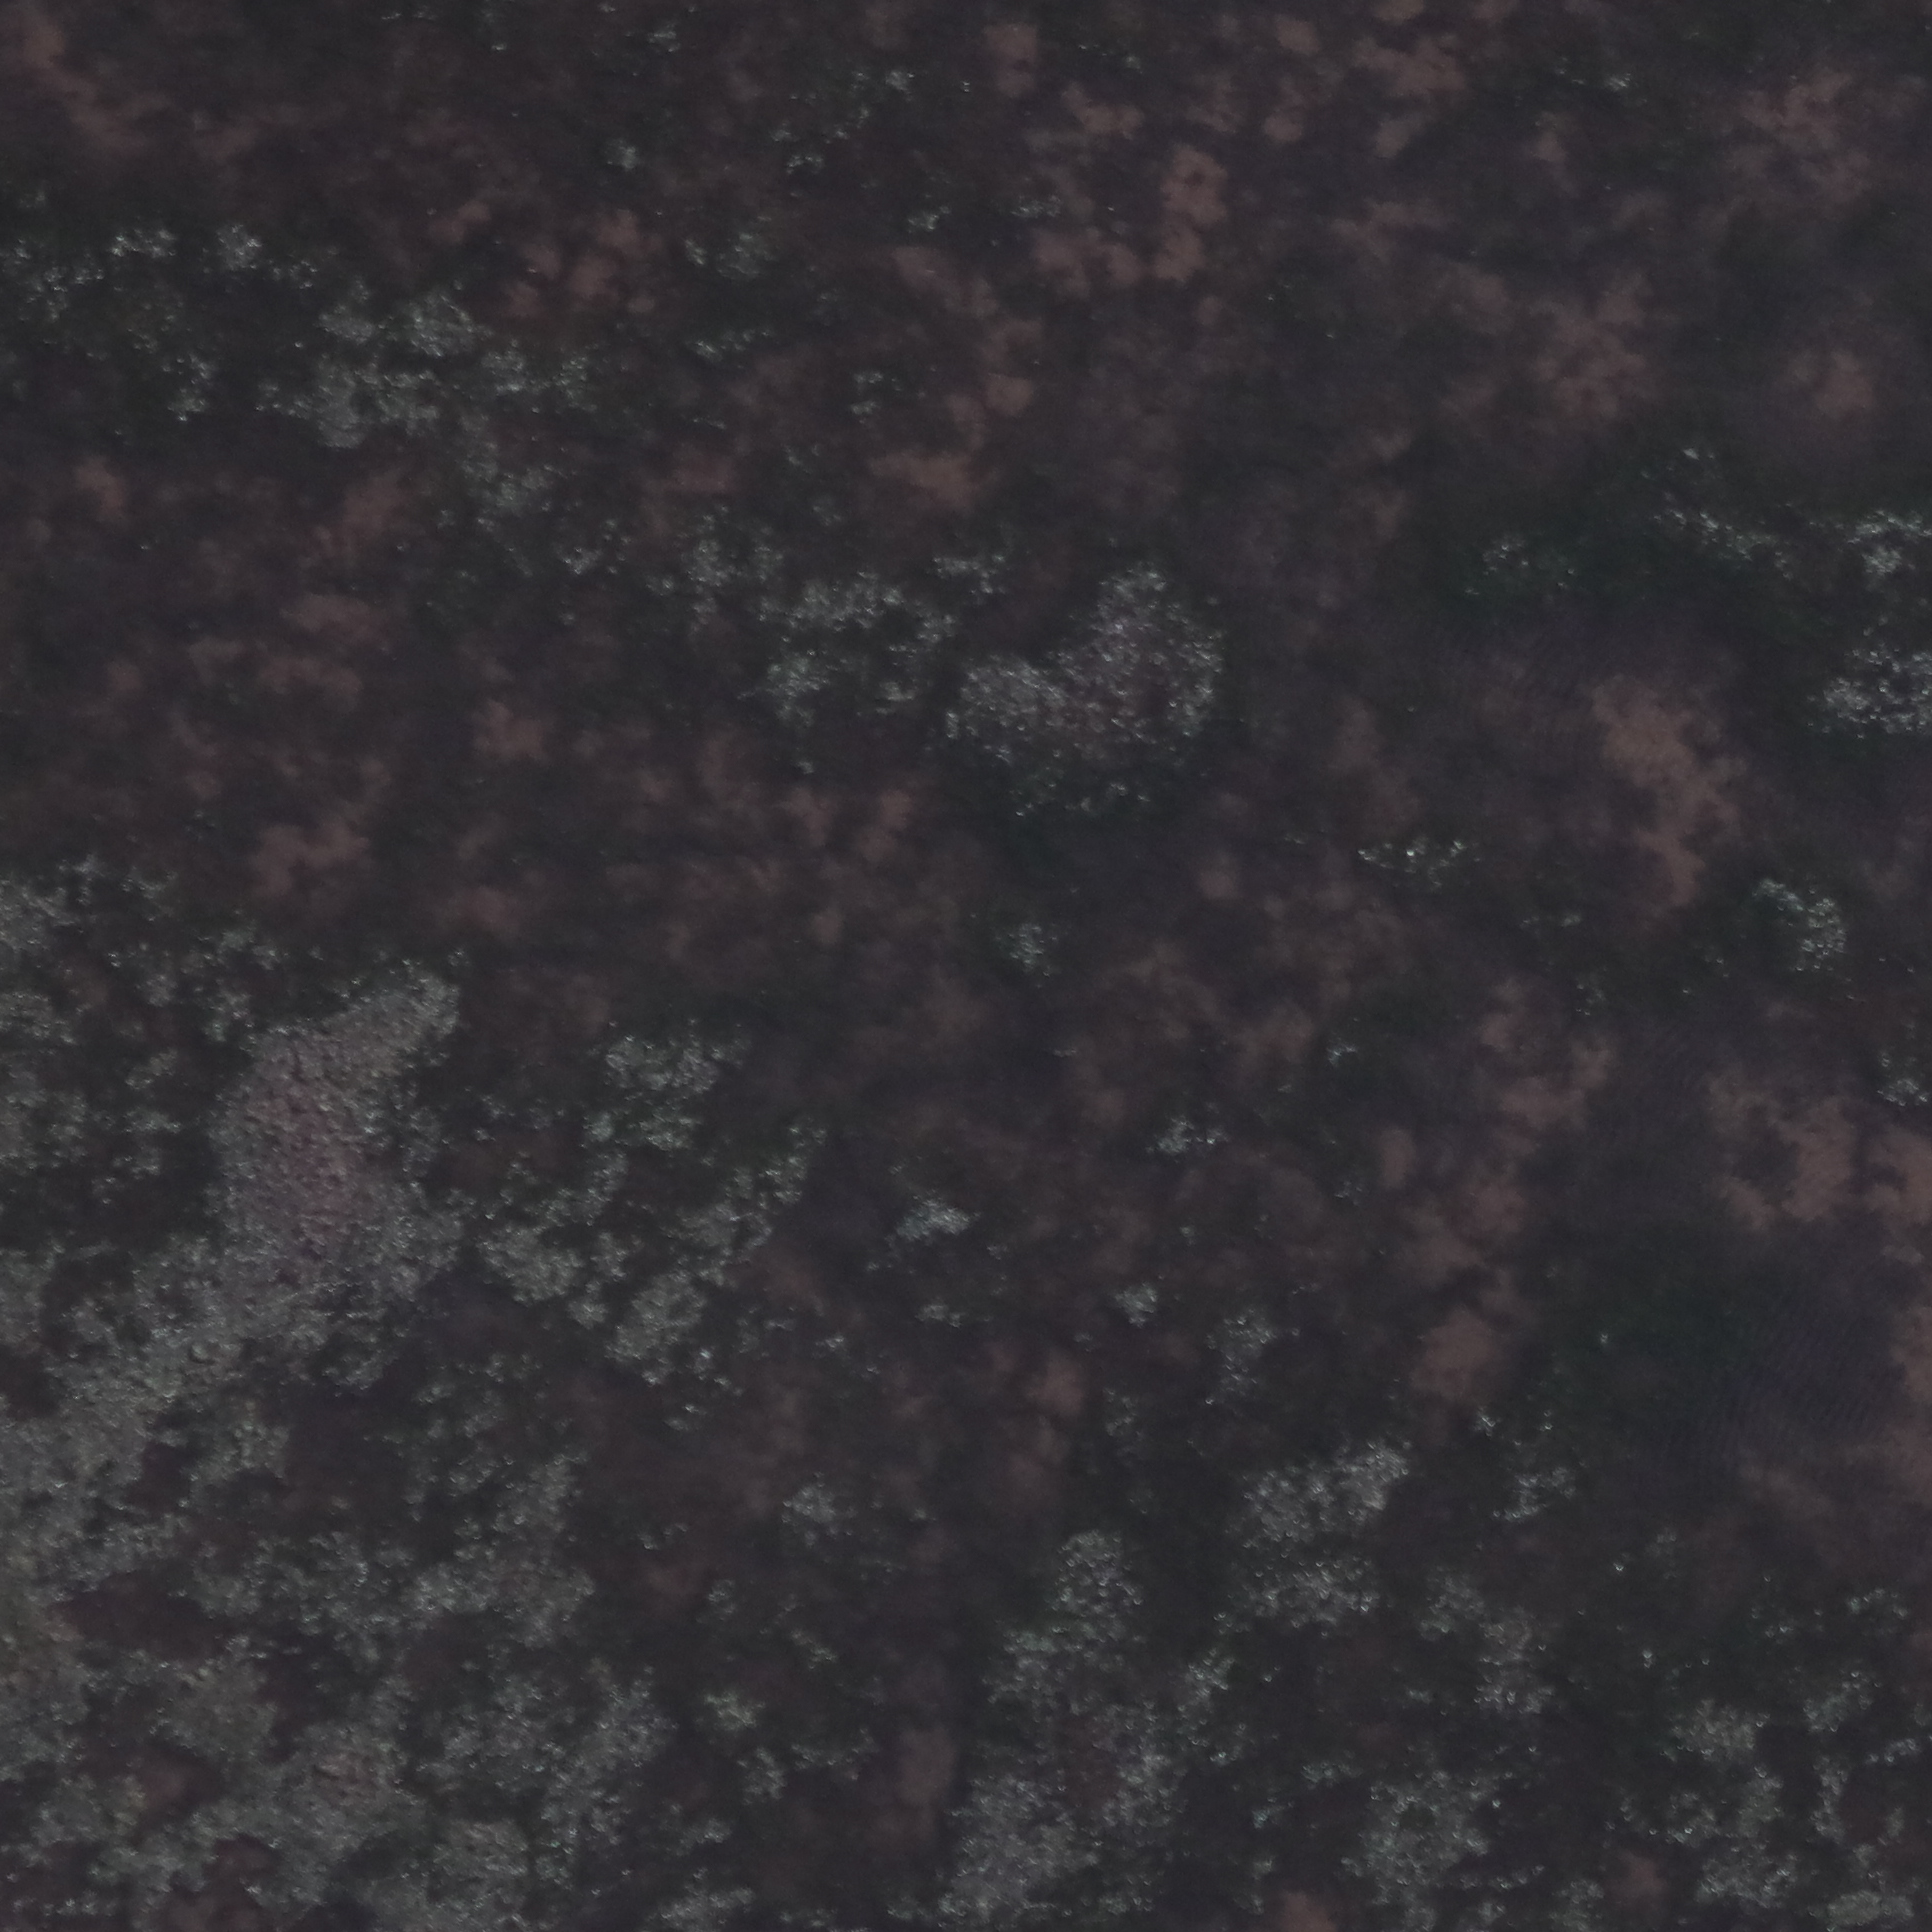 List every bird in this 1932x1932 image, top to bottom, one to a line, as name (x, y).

None